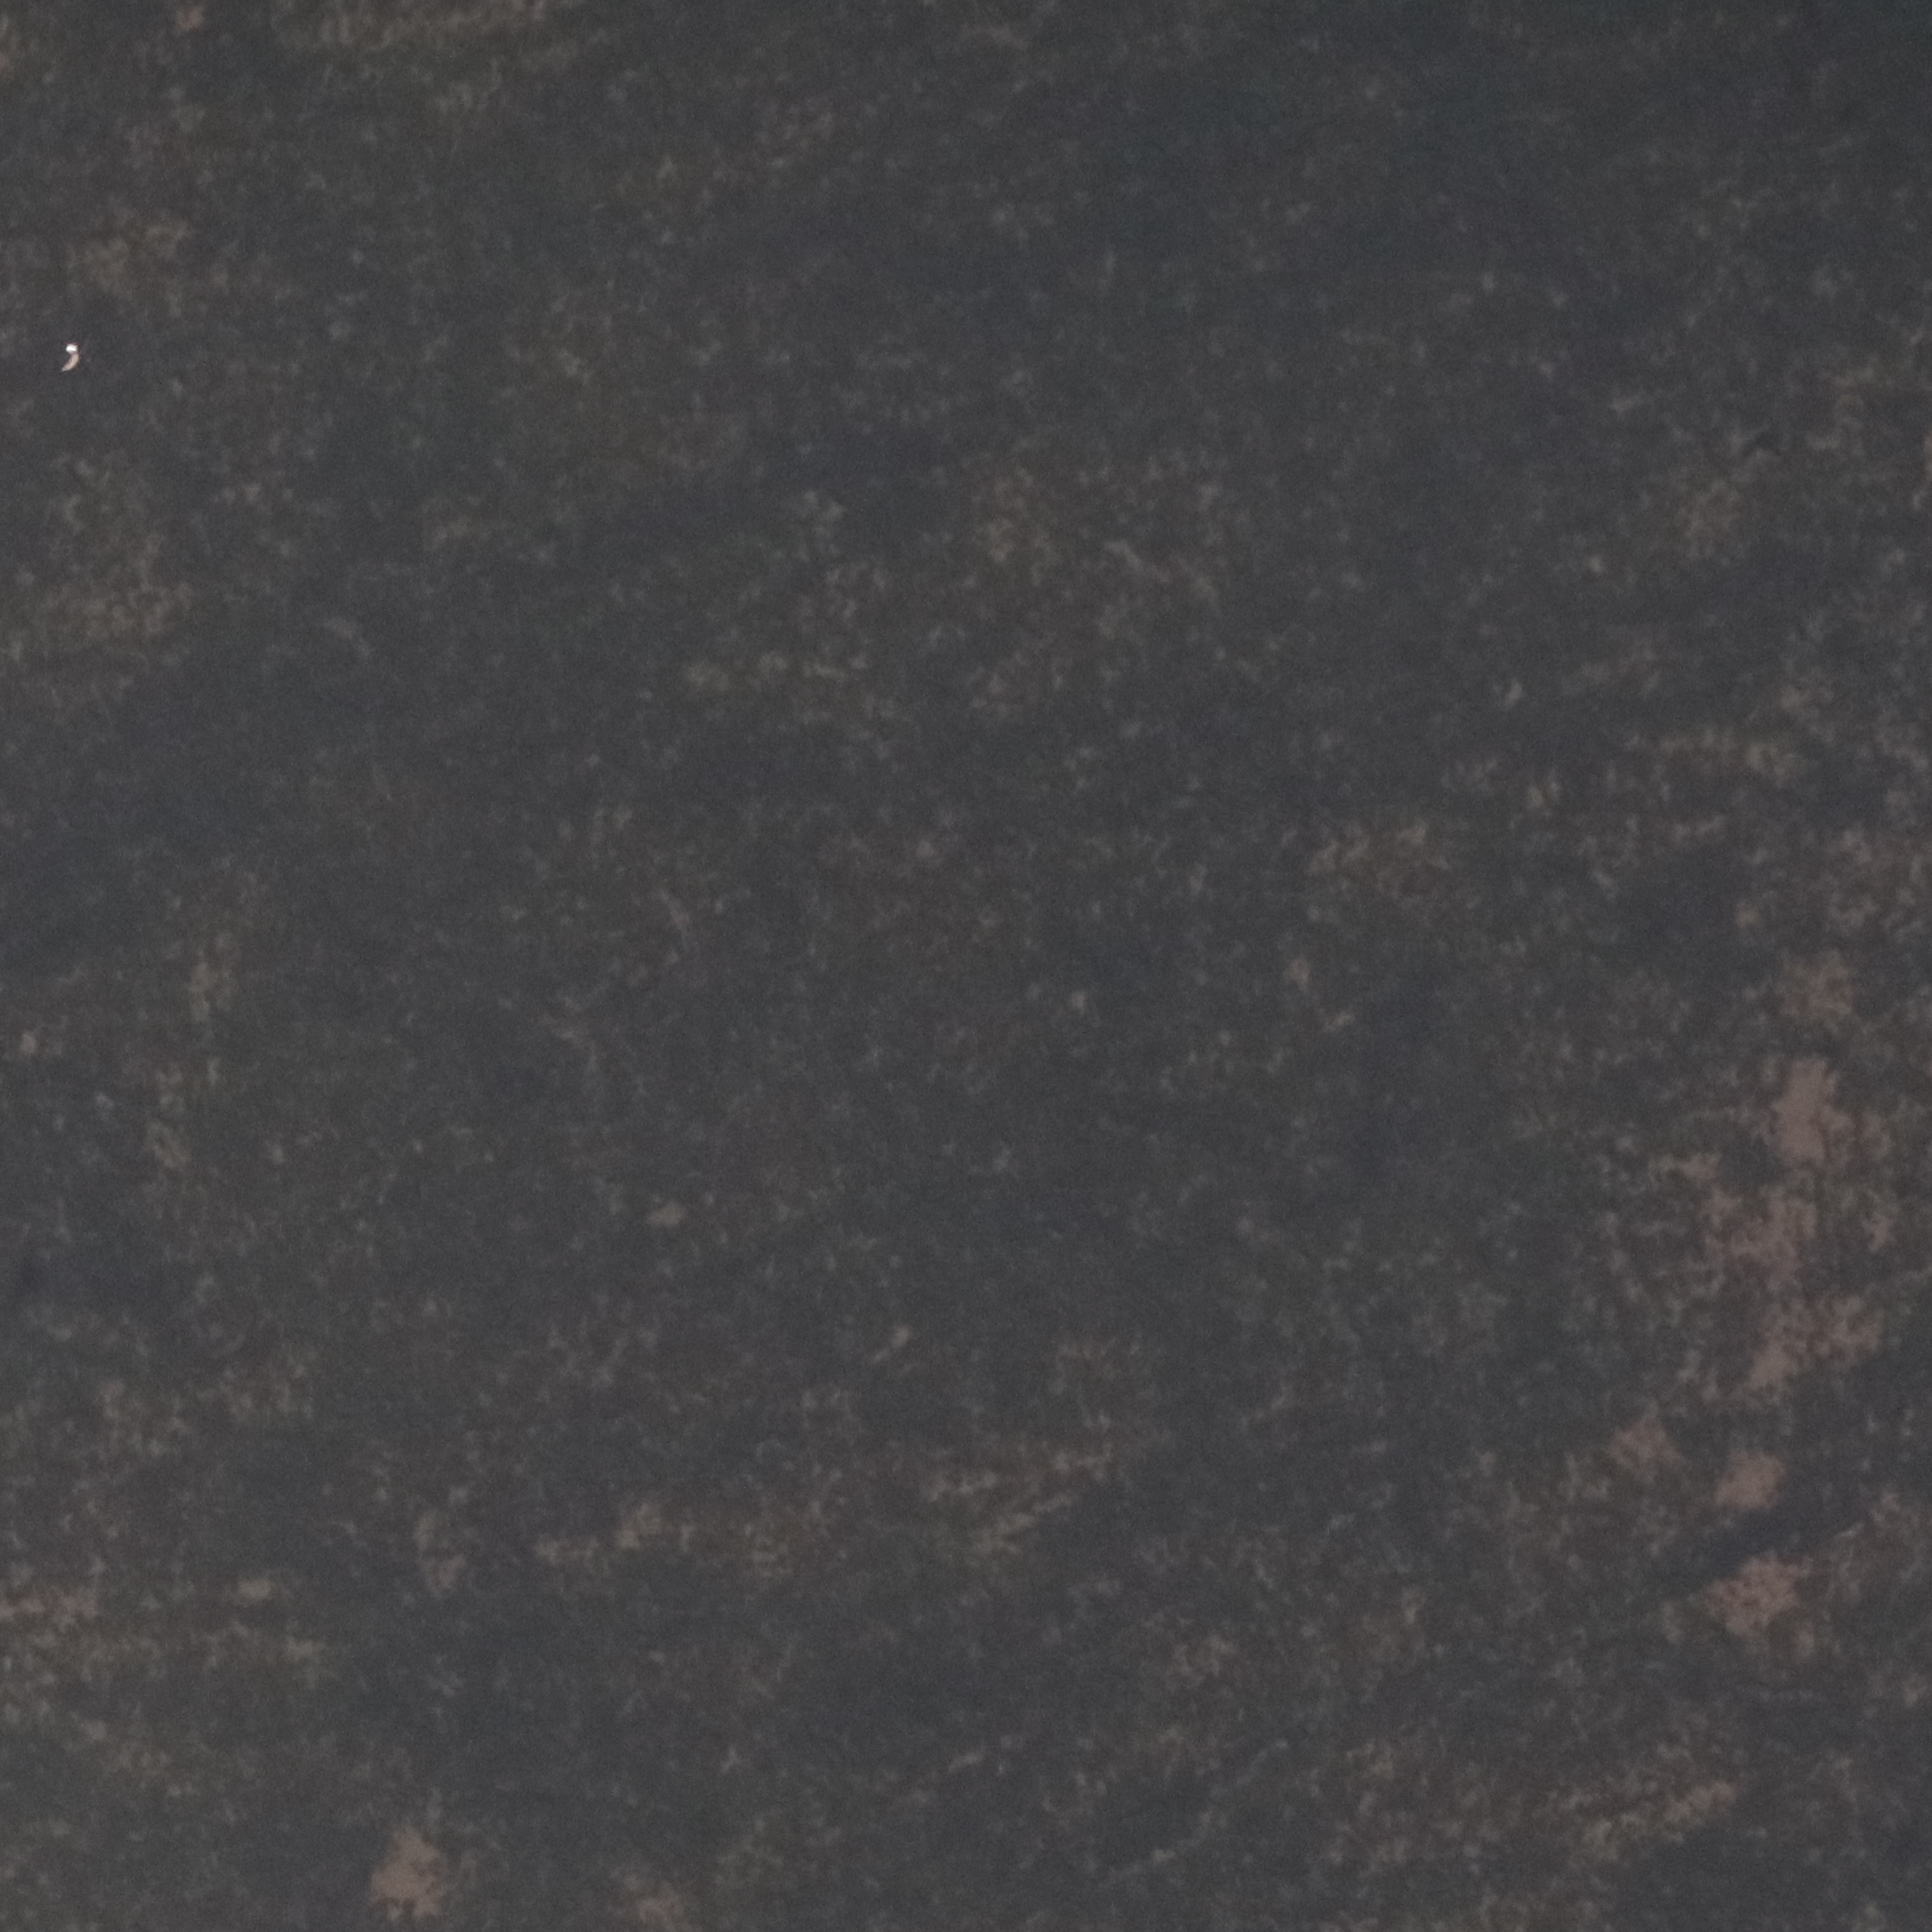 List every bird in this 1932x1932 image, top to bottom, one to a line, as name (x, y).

brant (74, 352)